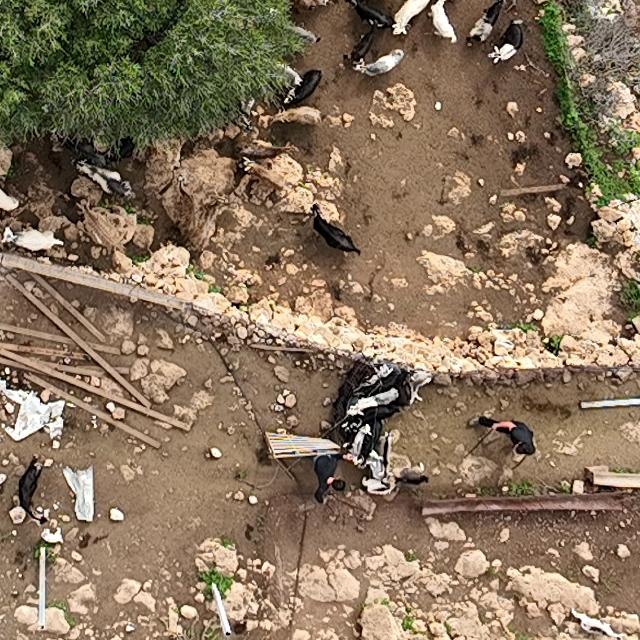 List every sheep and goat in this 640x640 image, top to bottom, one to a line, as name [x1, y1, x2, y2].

goat [284, 0, 317, 10]
goat [298, 0, 329, 7]
goat [344, 0, 393, 29]
goat [391, 0, 432, 35]
goat [429, 0, 458, 43]
goat [466, 0, 506, 45]
goat [348, 18, 384, 62]
goat [488, 21, 524, 64]
goat [287, 25, 318, 44]
goat [354, 48, 405, 77]
goat [269, 60, 302, 86]
goat [284, 69, 323, 104]
goat [229, 96, 255, 132]
goat [273, 107, 320, 125]
goat [51, 127, 107, 168]
goat [235, 141, 297, 160]
goat [242, 156, 285, 188]
goat [76, 160, 132, 200]
goat [175, 173, 197, 229]
goat [0, 176, 19, 212]
goat [79, 194, 124, 249]
goat [310, 204, 361, 257]
goat [2, 225, 64, 251]
goat [378, 365, 399, 389]
goat [395, 368, 411, 405]
goat [409, 368, 432, 405]
goat [353, 374, 381, 397]
goat [348, 388, 398, 416]
goat [344, 406, 399, 433]
goat [359, 420, 383, 467]
goat [352, 425, 371, 454]
goat [379, 432, 395, 476]
goat [367, 449, 384, 476]
goat [18, 455, 49, 525]
goat [398, 469, 430, 486]
goat [362, 476, 396, 495]
goat [568, 607, 624, 639]